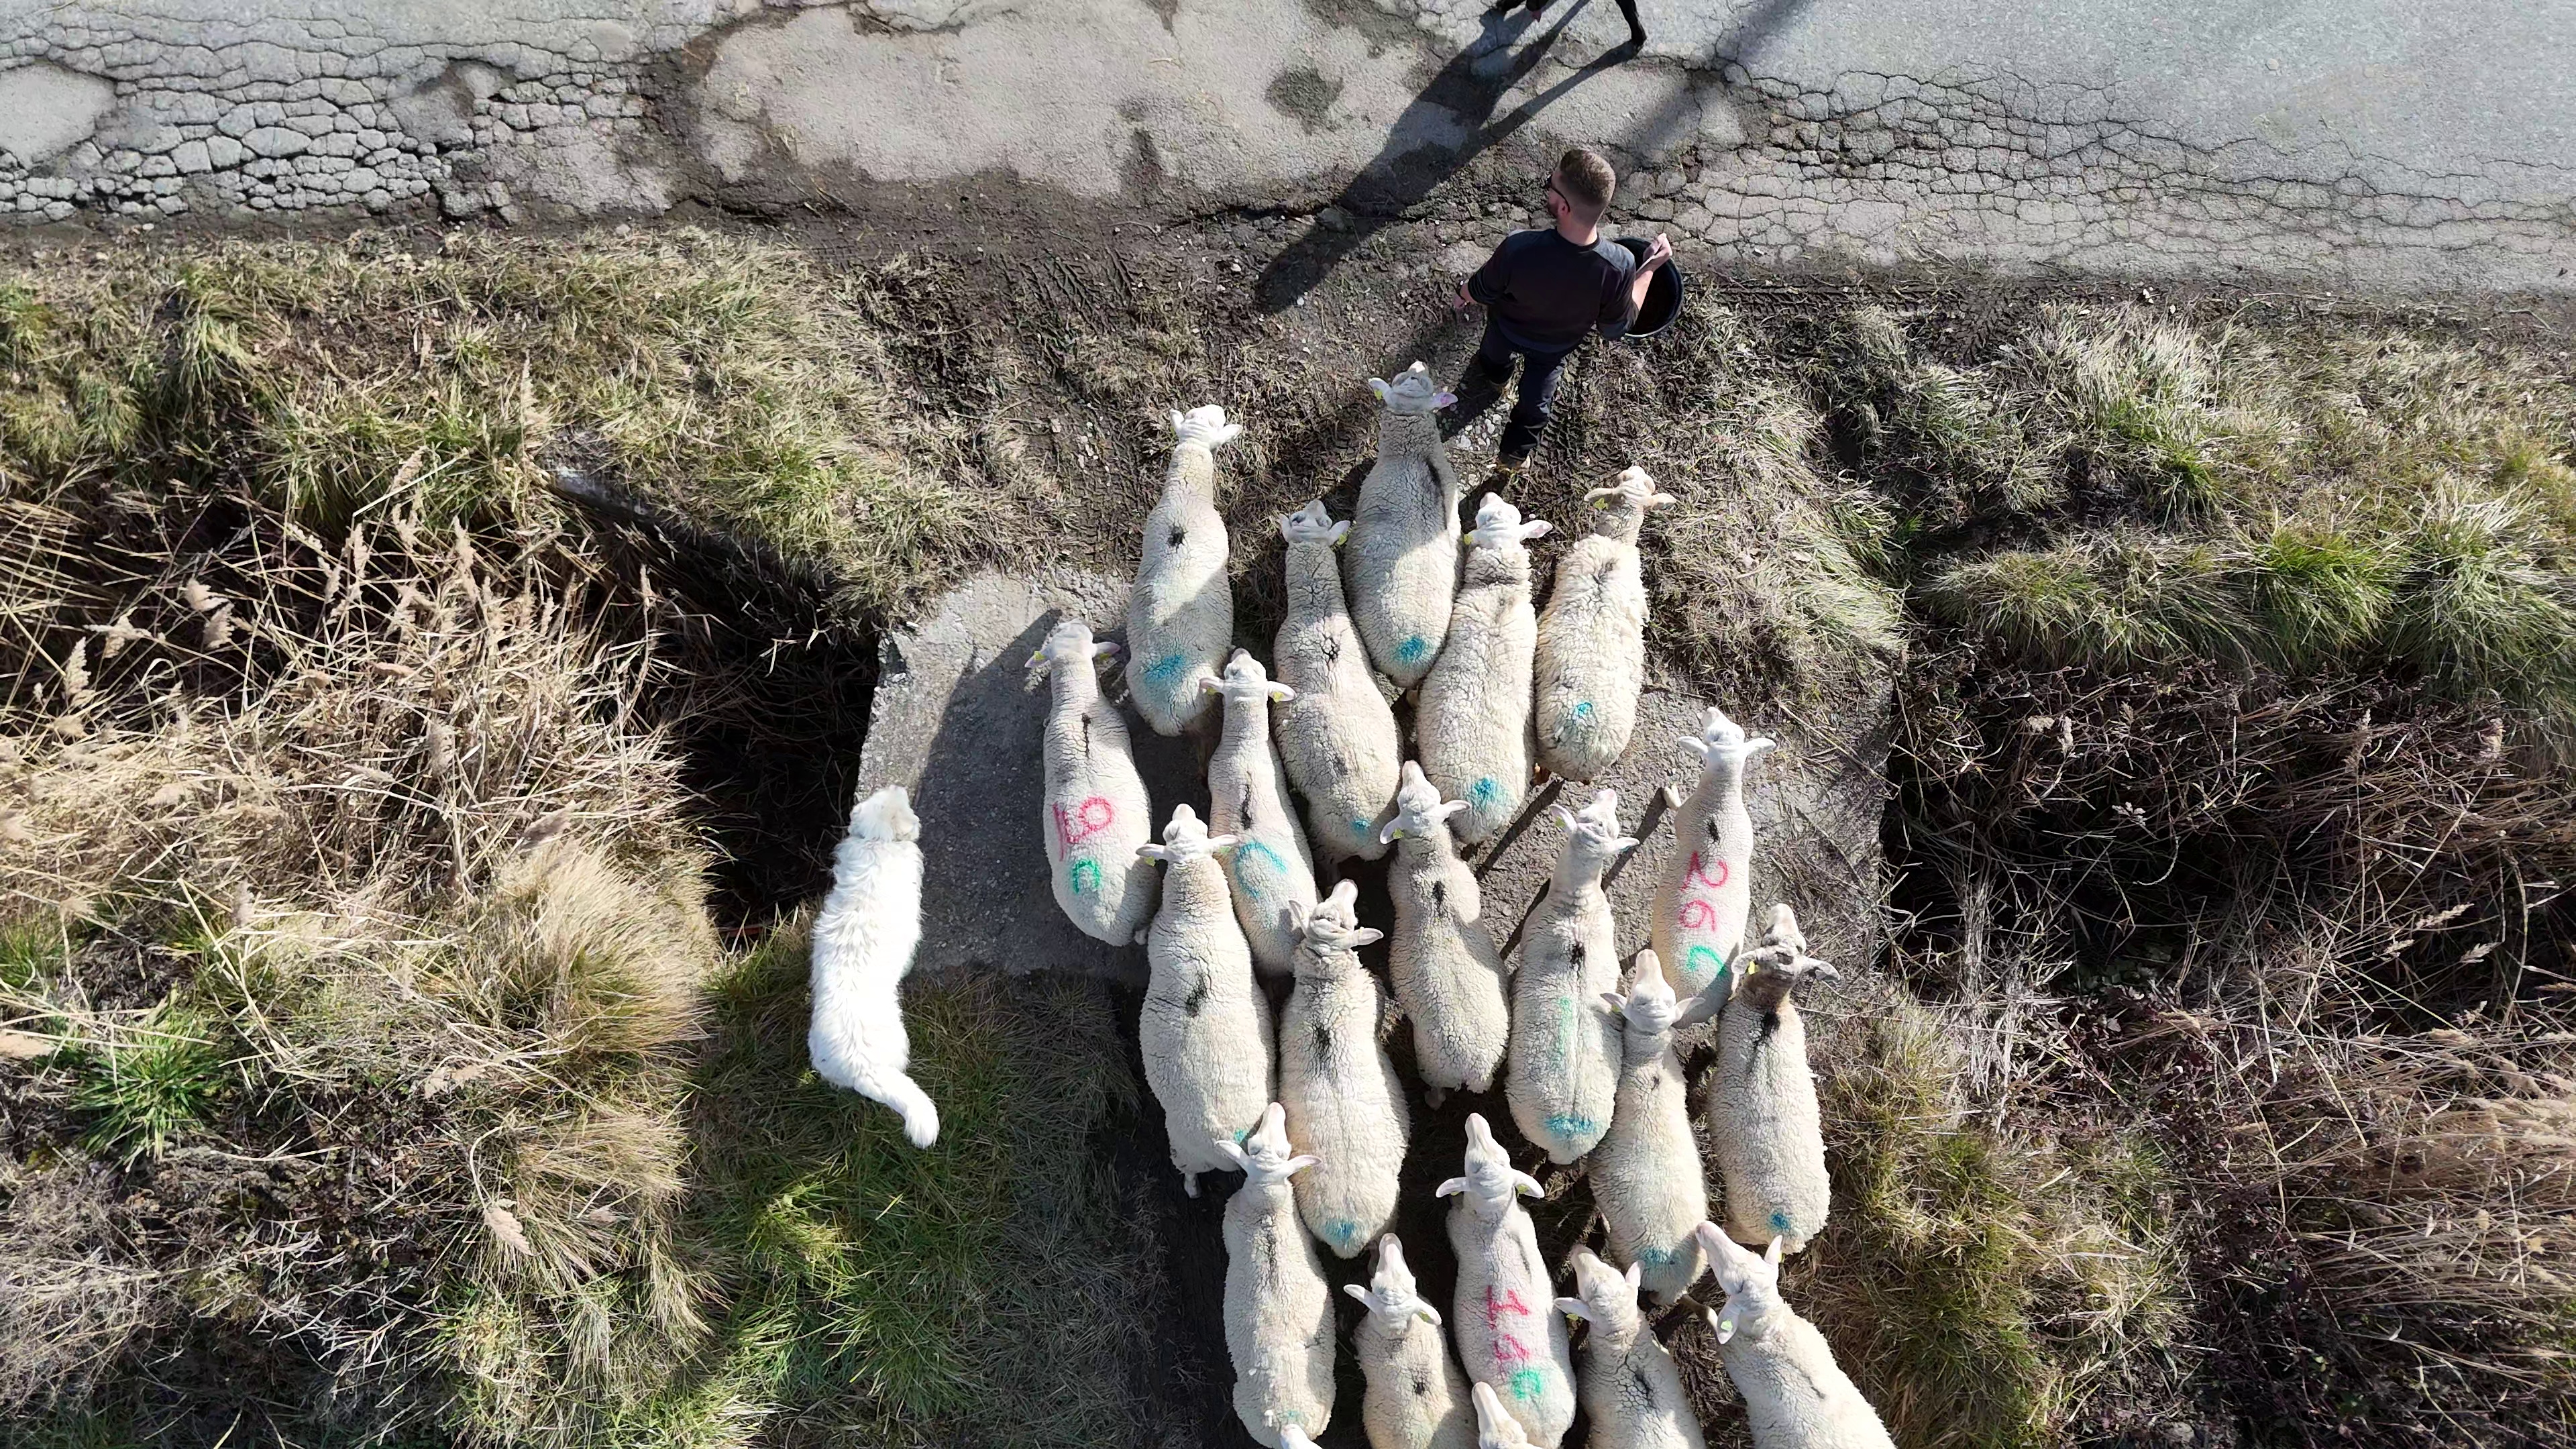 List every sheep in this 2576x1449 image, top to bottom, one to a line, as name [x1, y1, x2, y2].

sheep [1343, 359, 1466, 687]
sheep [1125, 403, 1242, 737]
sheep [1535, 466, 1676, 779]
sheep [1413, 491, 1552, 843]
sheep [1270, 500, 1405, 860]
sheep [1025, 614, 1160, 944]
sheep [1200, 646, 1325, 981]
sheep [1655, 706, 1780, 991]
sheep [1376, 760, 1514, 1107]
sheep [1504, 788, 1639, 1166]
sheep [1139, 802, 1276, 1196]
sheep [1275, 879, 1413, 1257]
sheep [1700, 902, 1836, 1253]
sheep [1587, 949, 1708, 1305]
sheep [1214, 1099, 1336, 1449]
sheep [1436, 1112, 1577, 1449]
sheep [1691, 1222, 1902, 1449]
sheep [1344, 1234, 1480, 1449]
sheep [1554, 1244, 1710, 1449]